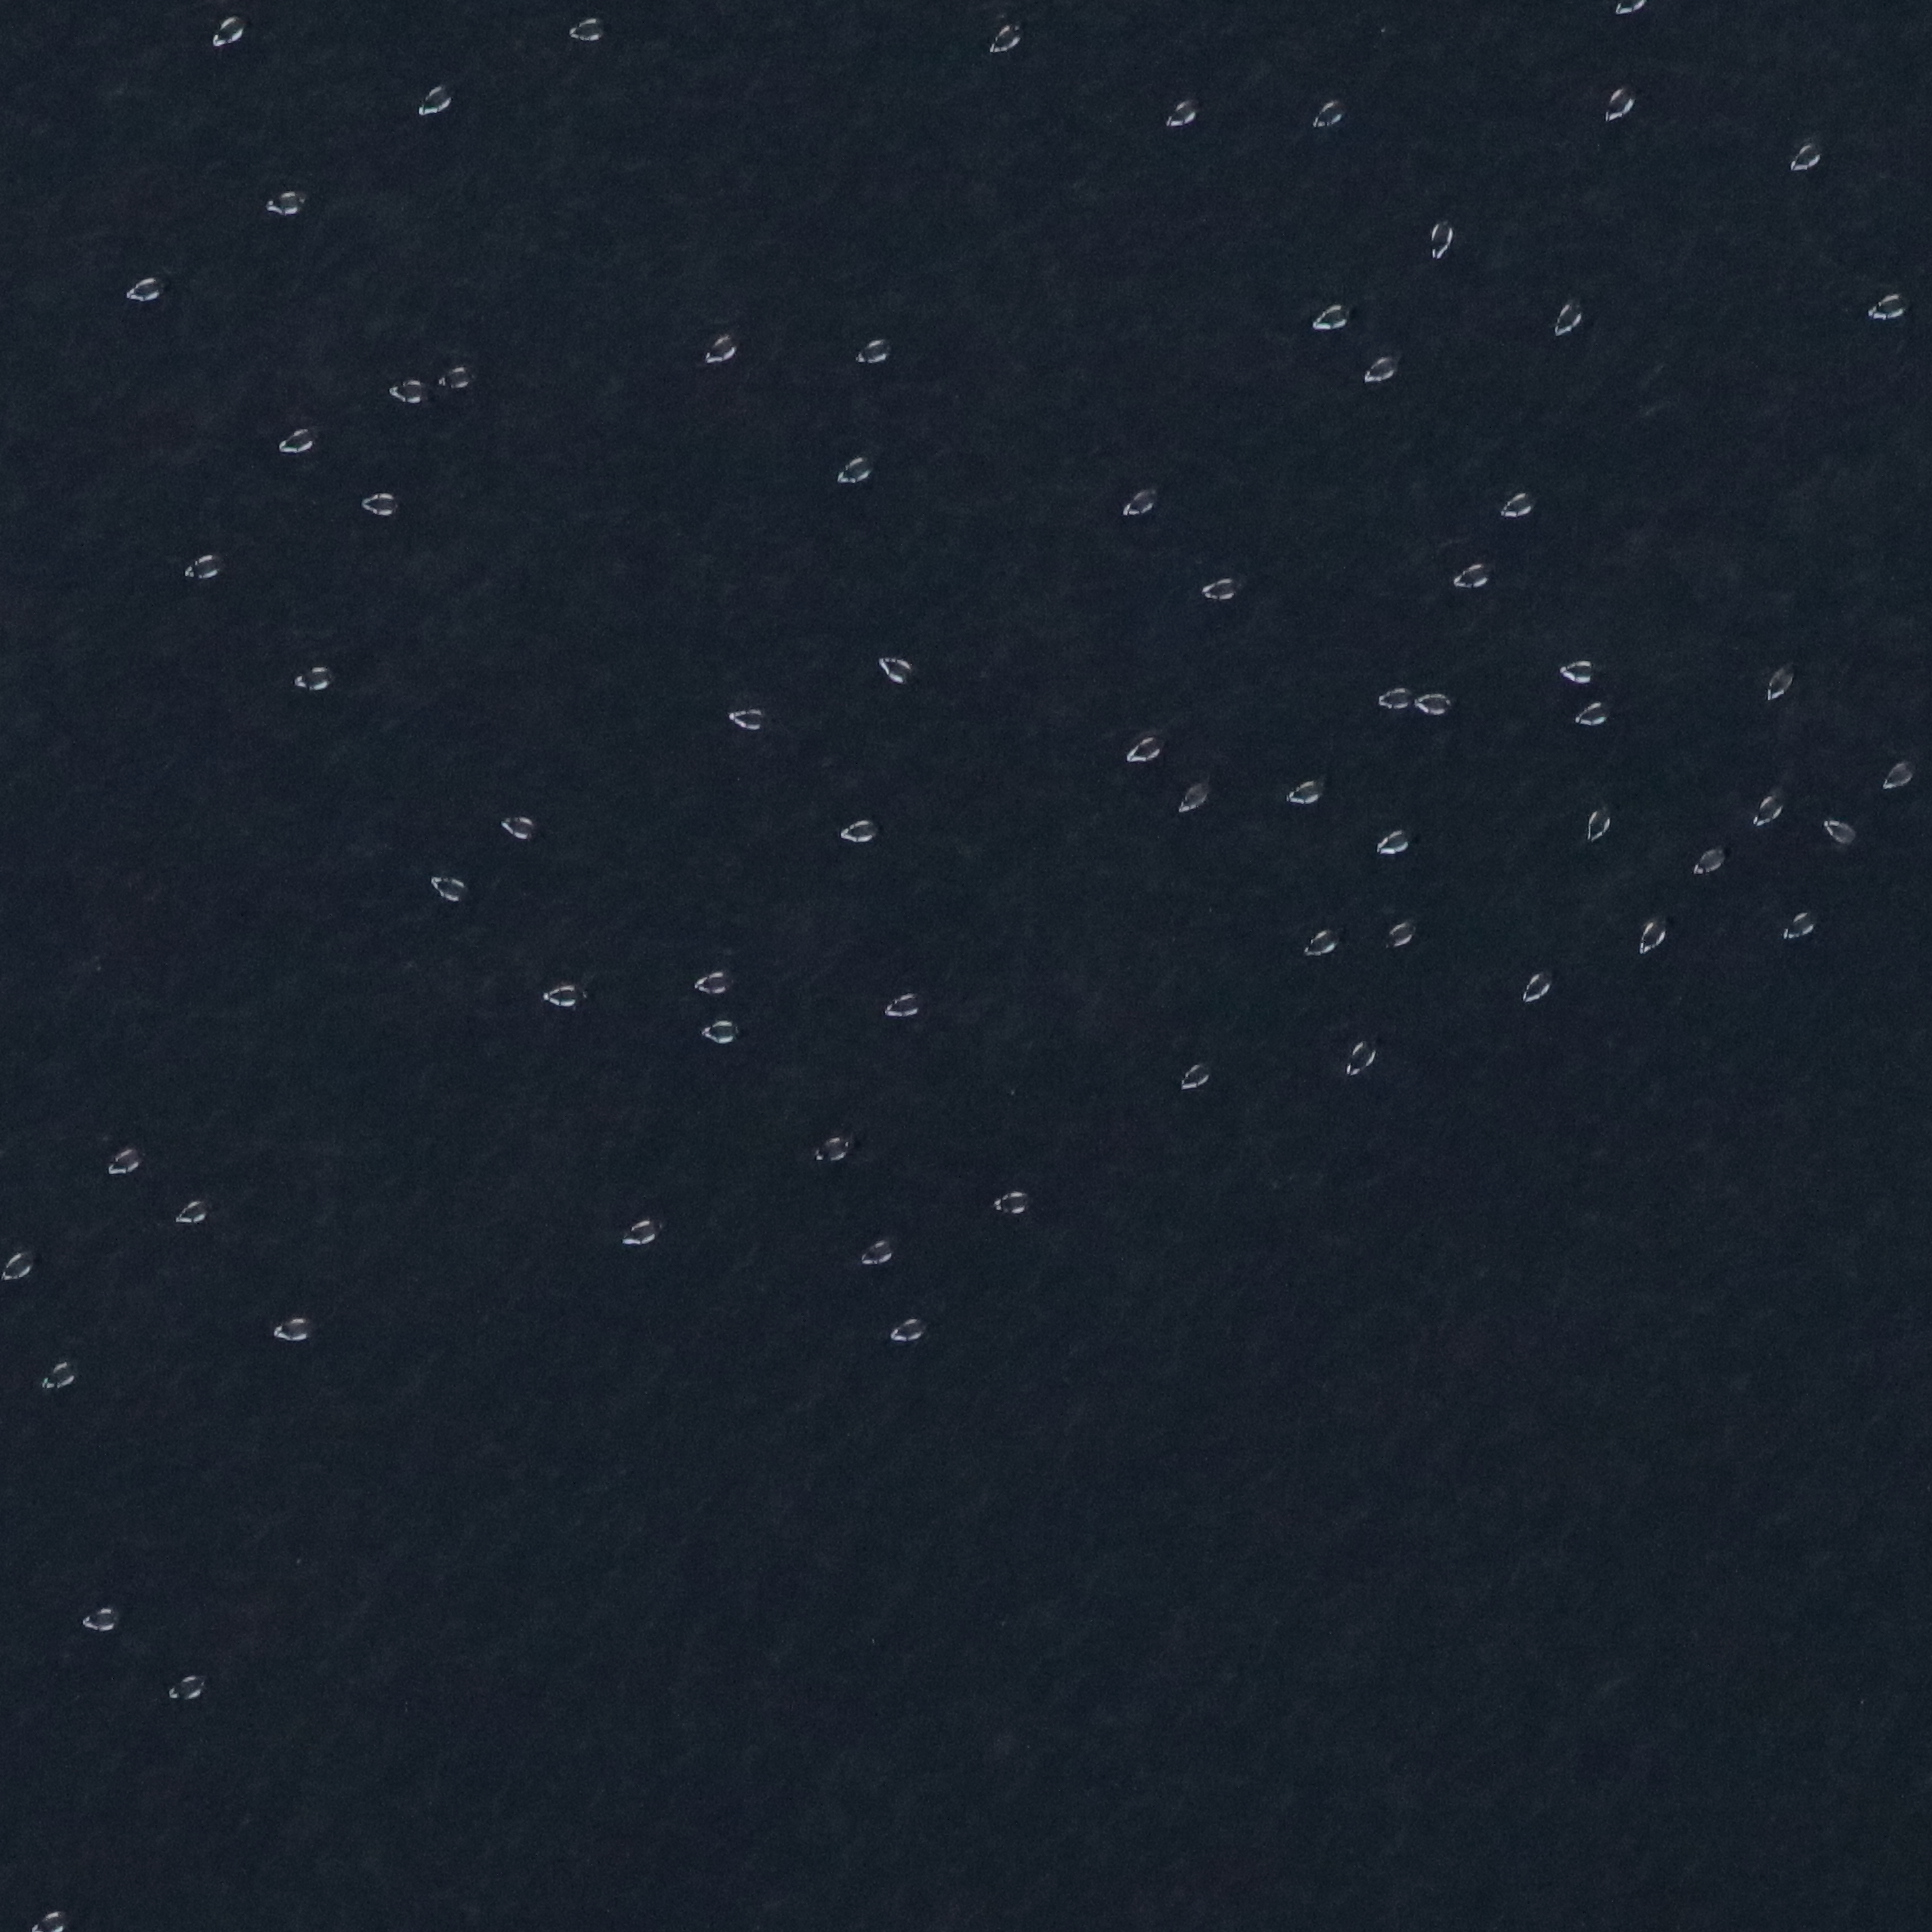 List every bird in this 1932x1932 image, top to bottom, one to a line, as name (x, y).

brant (1630, 2)
brant (230, 30)
brant (590, 30)
brant (1007, 34)
brant (438, 100)
brant (1620, 102)
brant (1184, 112)
brant (1331, 116)
brant (1808, 156)
brant (287, 203)
brant (1441, 238)
brant (148, 289)
brant (1891, 307)
brant (1570, 316)
brant (1334, 317)
brant (722, 348)
brant (875, 351)
brant (1383, 368)
brant (458, 378)
brant (412, 390)
brant (299, 440)
brant (857, 470)
brant (1143, 502)
brant (383, 504)
brant (1520, 505)
brant (205, 568)
brant (1475, 575)
brant (1225, 589)
brant (899, 671)
brant (1581, 673)
brant (316, 679)
brant (1781, 680)
brant (1399, 700)
brant (1432, 703)
brant (1596, 715)
brant (751, 718)
brant (1149, 748)
brant (1901, 775)
brant (1308, 792)
brant (1197, 794)
brant (1769, 806)
brant (1600, 823)
brant (522, 828)
brant (862, 830)
brant (1844, 834)
brant (1398, 841)
brant (1713, 860)
brant (453, 889)
brant (1802, 925)
brant (1401, 934)
brant (1655, 934)
brant (1324, 943)
brant (717, 981)
brant (1539, 986)
brant (568, 995)
brant (905, 1005)
brant (722, 1032)
brant (1361, 1057)
brant (1198, 1075)
brant (835, 1148)
brant (127, 1160)
brant (1015, 1204)
brant (194, 1211)
brant (645, 1232)
brant (879, 1252)
brant (19, 1265)
brant (296, 1329)
brant (910, 1331)
brant (61, 1374)
brant (103, 1620)
brant (189, 1688)
brant (52, 1925)